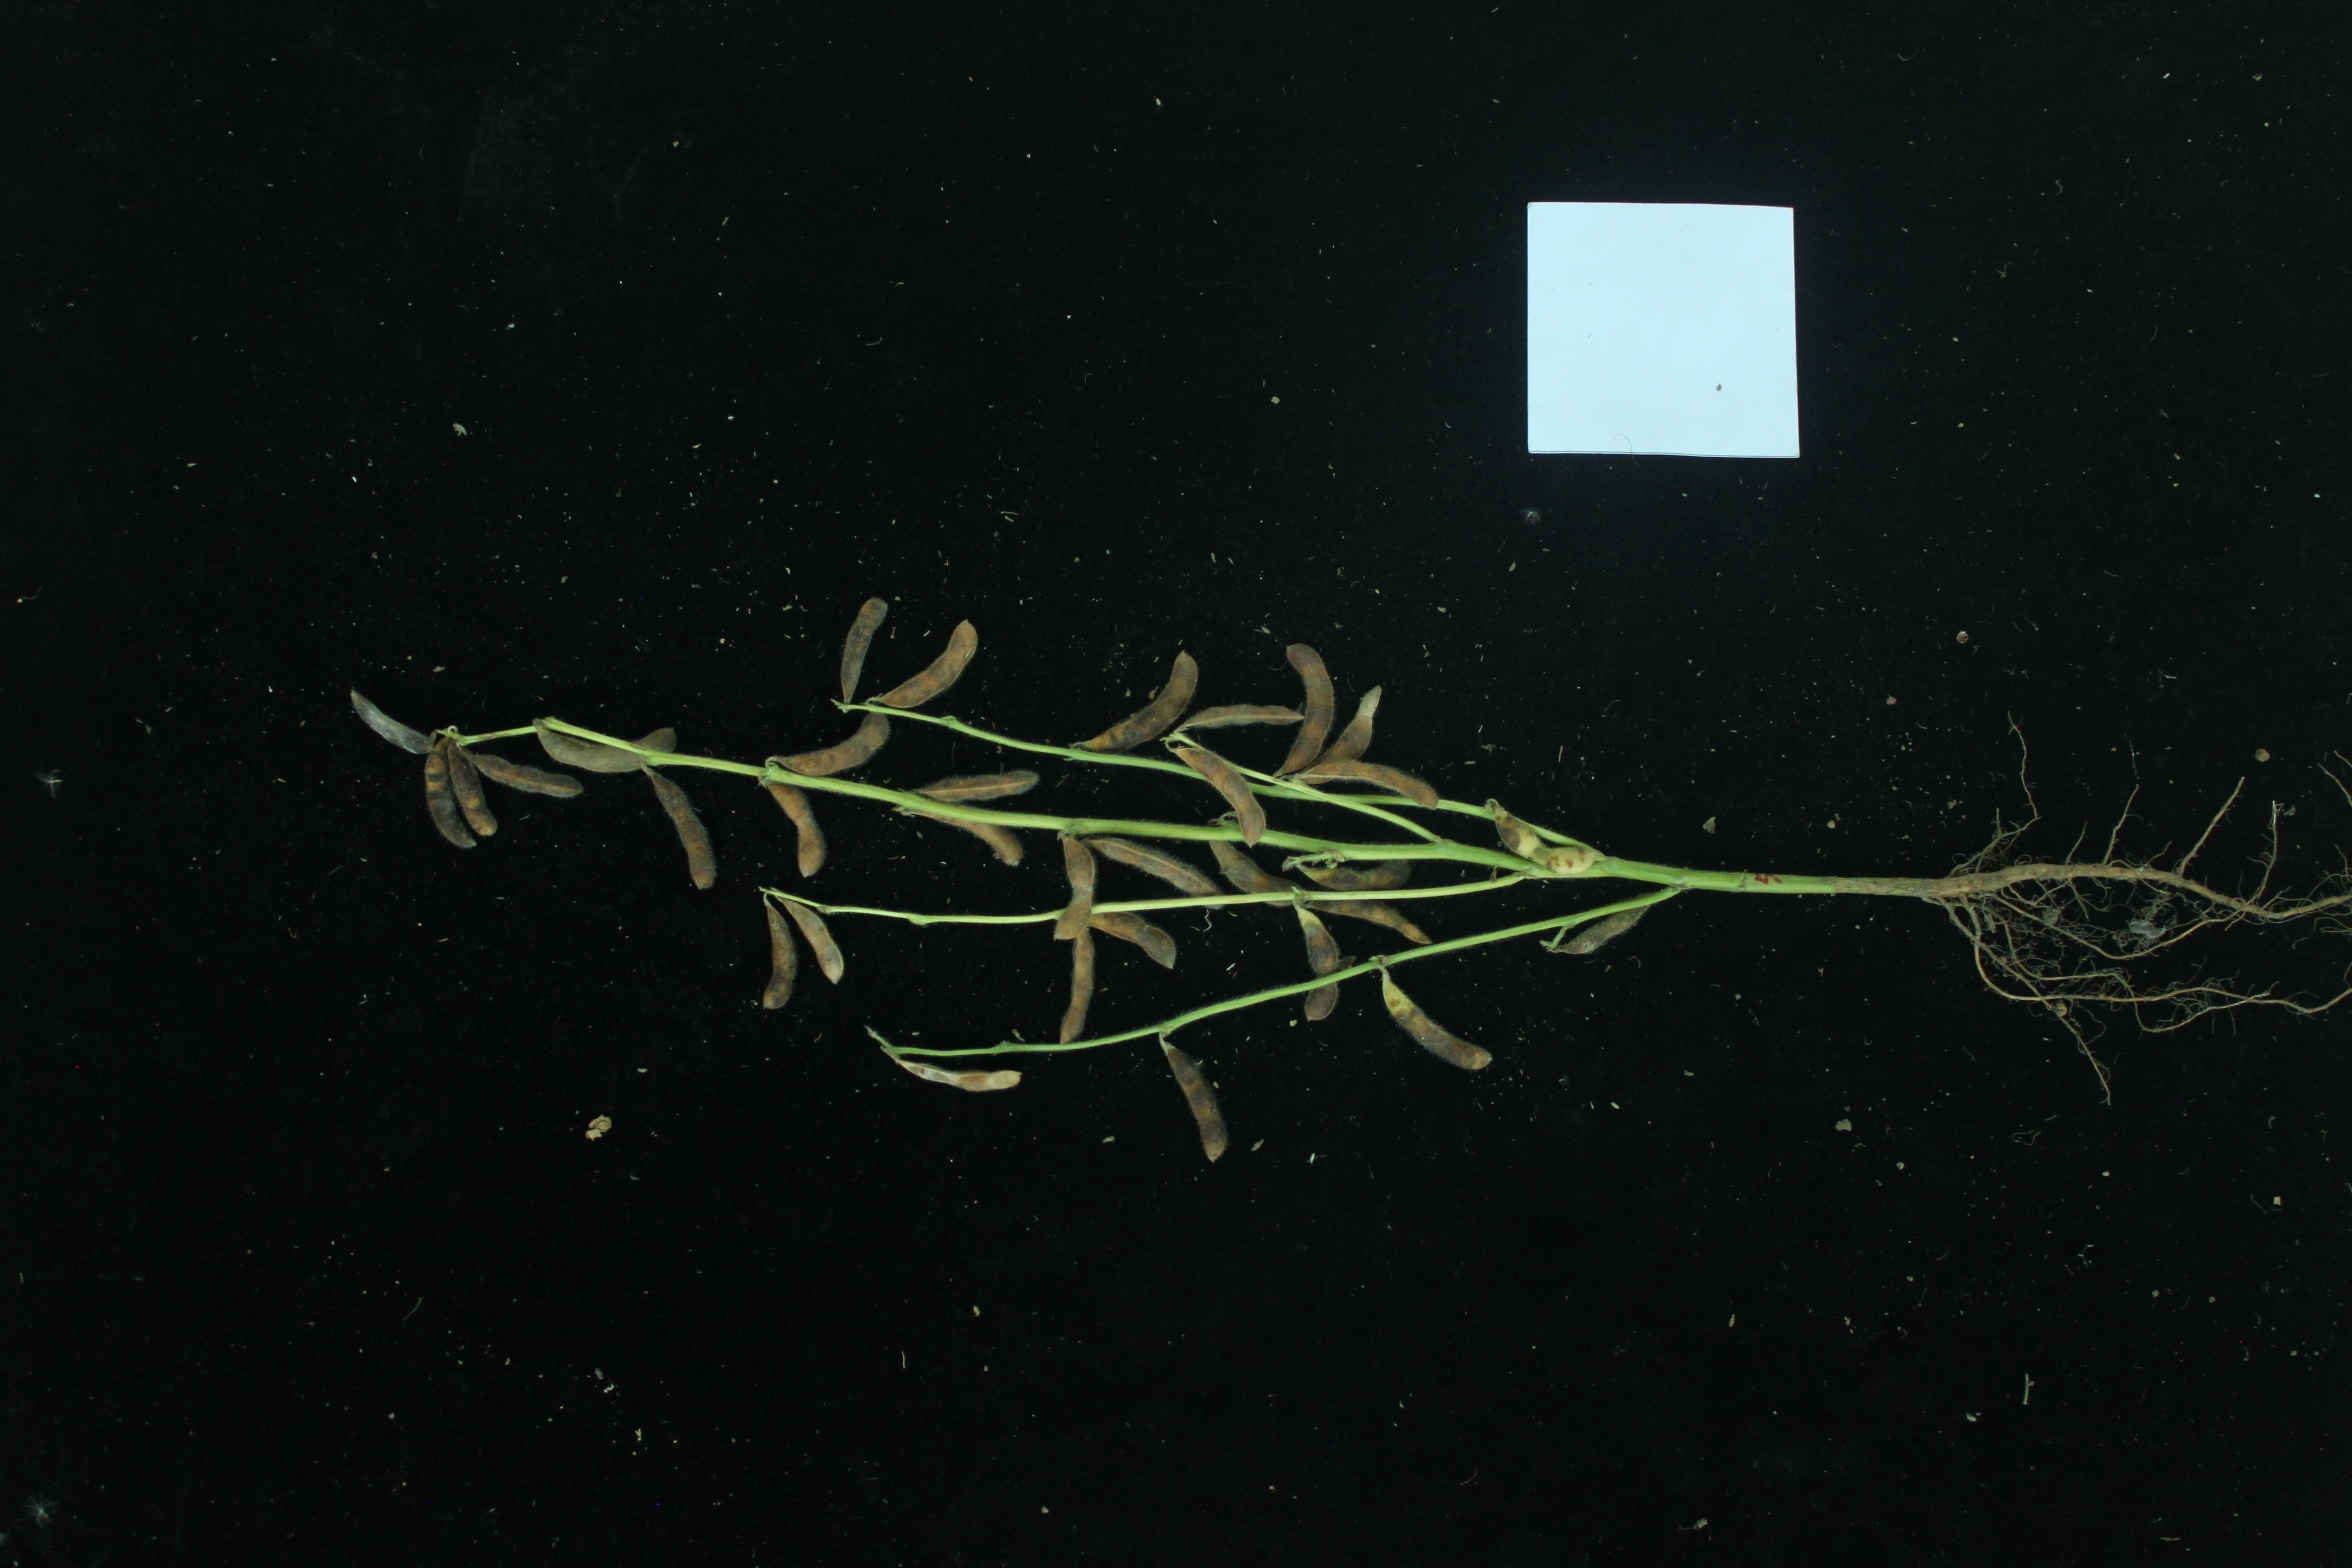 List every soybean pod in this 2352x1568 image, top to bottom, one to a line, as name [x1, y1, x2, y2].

soybean pod [839, 599, 887, 706]
soybean pod [866, 621, 975, 708]
soybean pod [1274, 644, 1334, 777]
soybean pod [1070, 653, 1196, 751]
soybean pod [1298, 686, 1380, 785]
soybean pod [350, 688, 445, 752]
soybean pod [1170, 705, 1303, 739]
soybean pod [765, 710, 889, 775]
soybean pod [533, 721, 673, 773]
soybean pod [424, 737, 477, 848]
soybean pod [447, 740, 496, 835]
soybean pod [1164, 743, 1264, 847]
soybean pod [460, 751, 581, 797]
soybean pod [1302, 761, 1436, 807]
soybean pod [641, 769, 716, 890]
soybean pod [910, 772, 1037, 803]
soybean pod [757, 778, 824, 876]
soybean pod [1493, 803, 1599, 875]
soybean pod [899, 809, 1020, 865]
soybean pod [1208, 825, 1301, 906]
soybean pod [1054, 833, 1095, 941]
soybean pod [1085, 837, 1224, 911]
soybean pod [1295, 864, 1410, 892]
soybean pod [760, 893, 797, 1008]
soybean pod [774, 895, 842, 984]
soybean pod [1542, 897, 1649, 954]
soybean pod [1302, 901, 1430, 946]
soybean pod [1294, 905, 1339, 1022]
soybean pod [1089, 911, 1173, 969]
soybean pod [1060, 927, 1093, 1044]
soybean pod [1376, 965, 1489, 1068]
soybean pod [1160, 1036, 1227, 1163]
soybean pod [887, 1054, 1020, 1093]